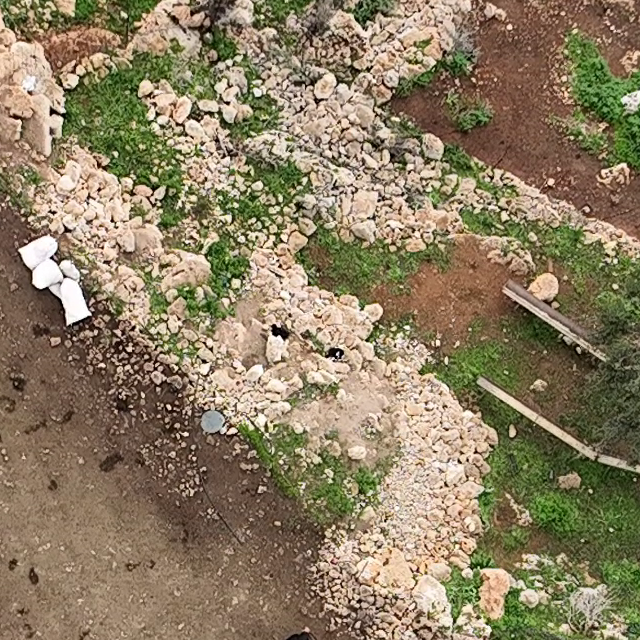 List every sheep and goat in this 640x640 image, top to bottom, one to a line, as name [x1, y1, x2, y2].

None